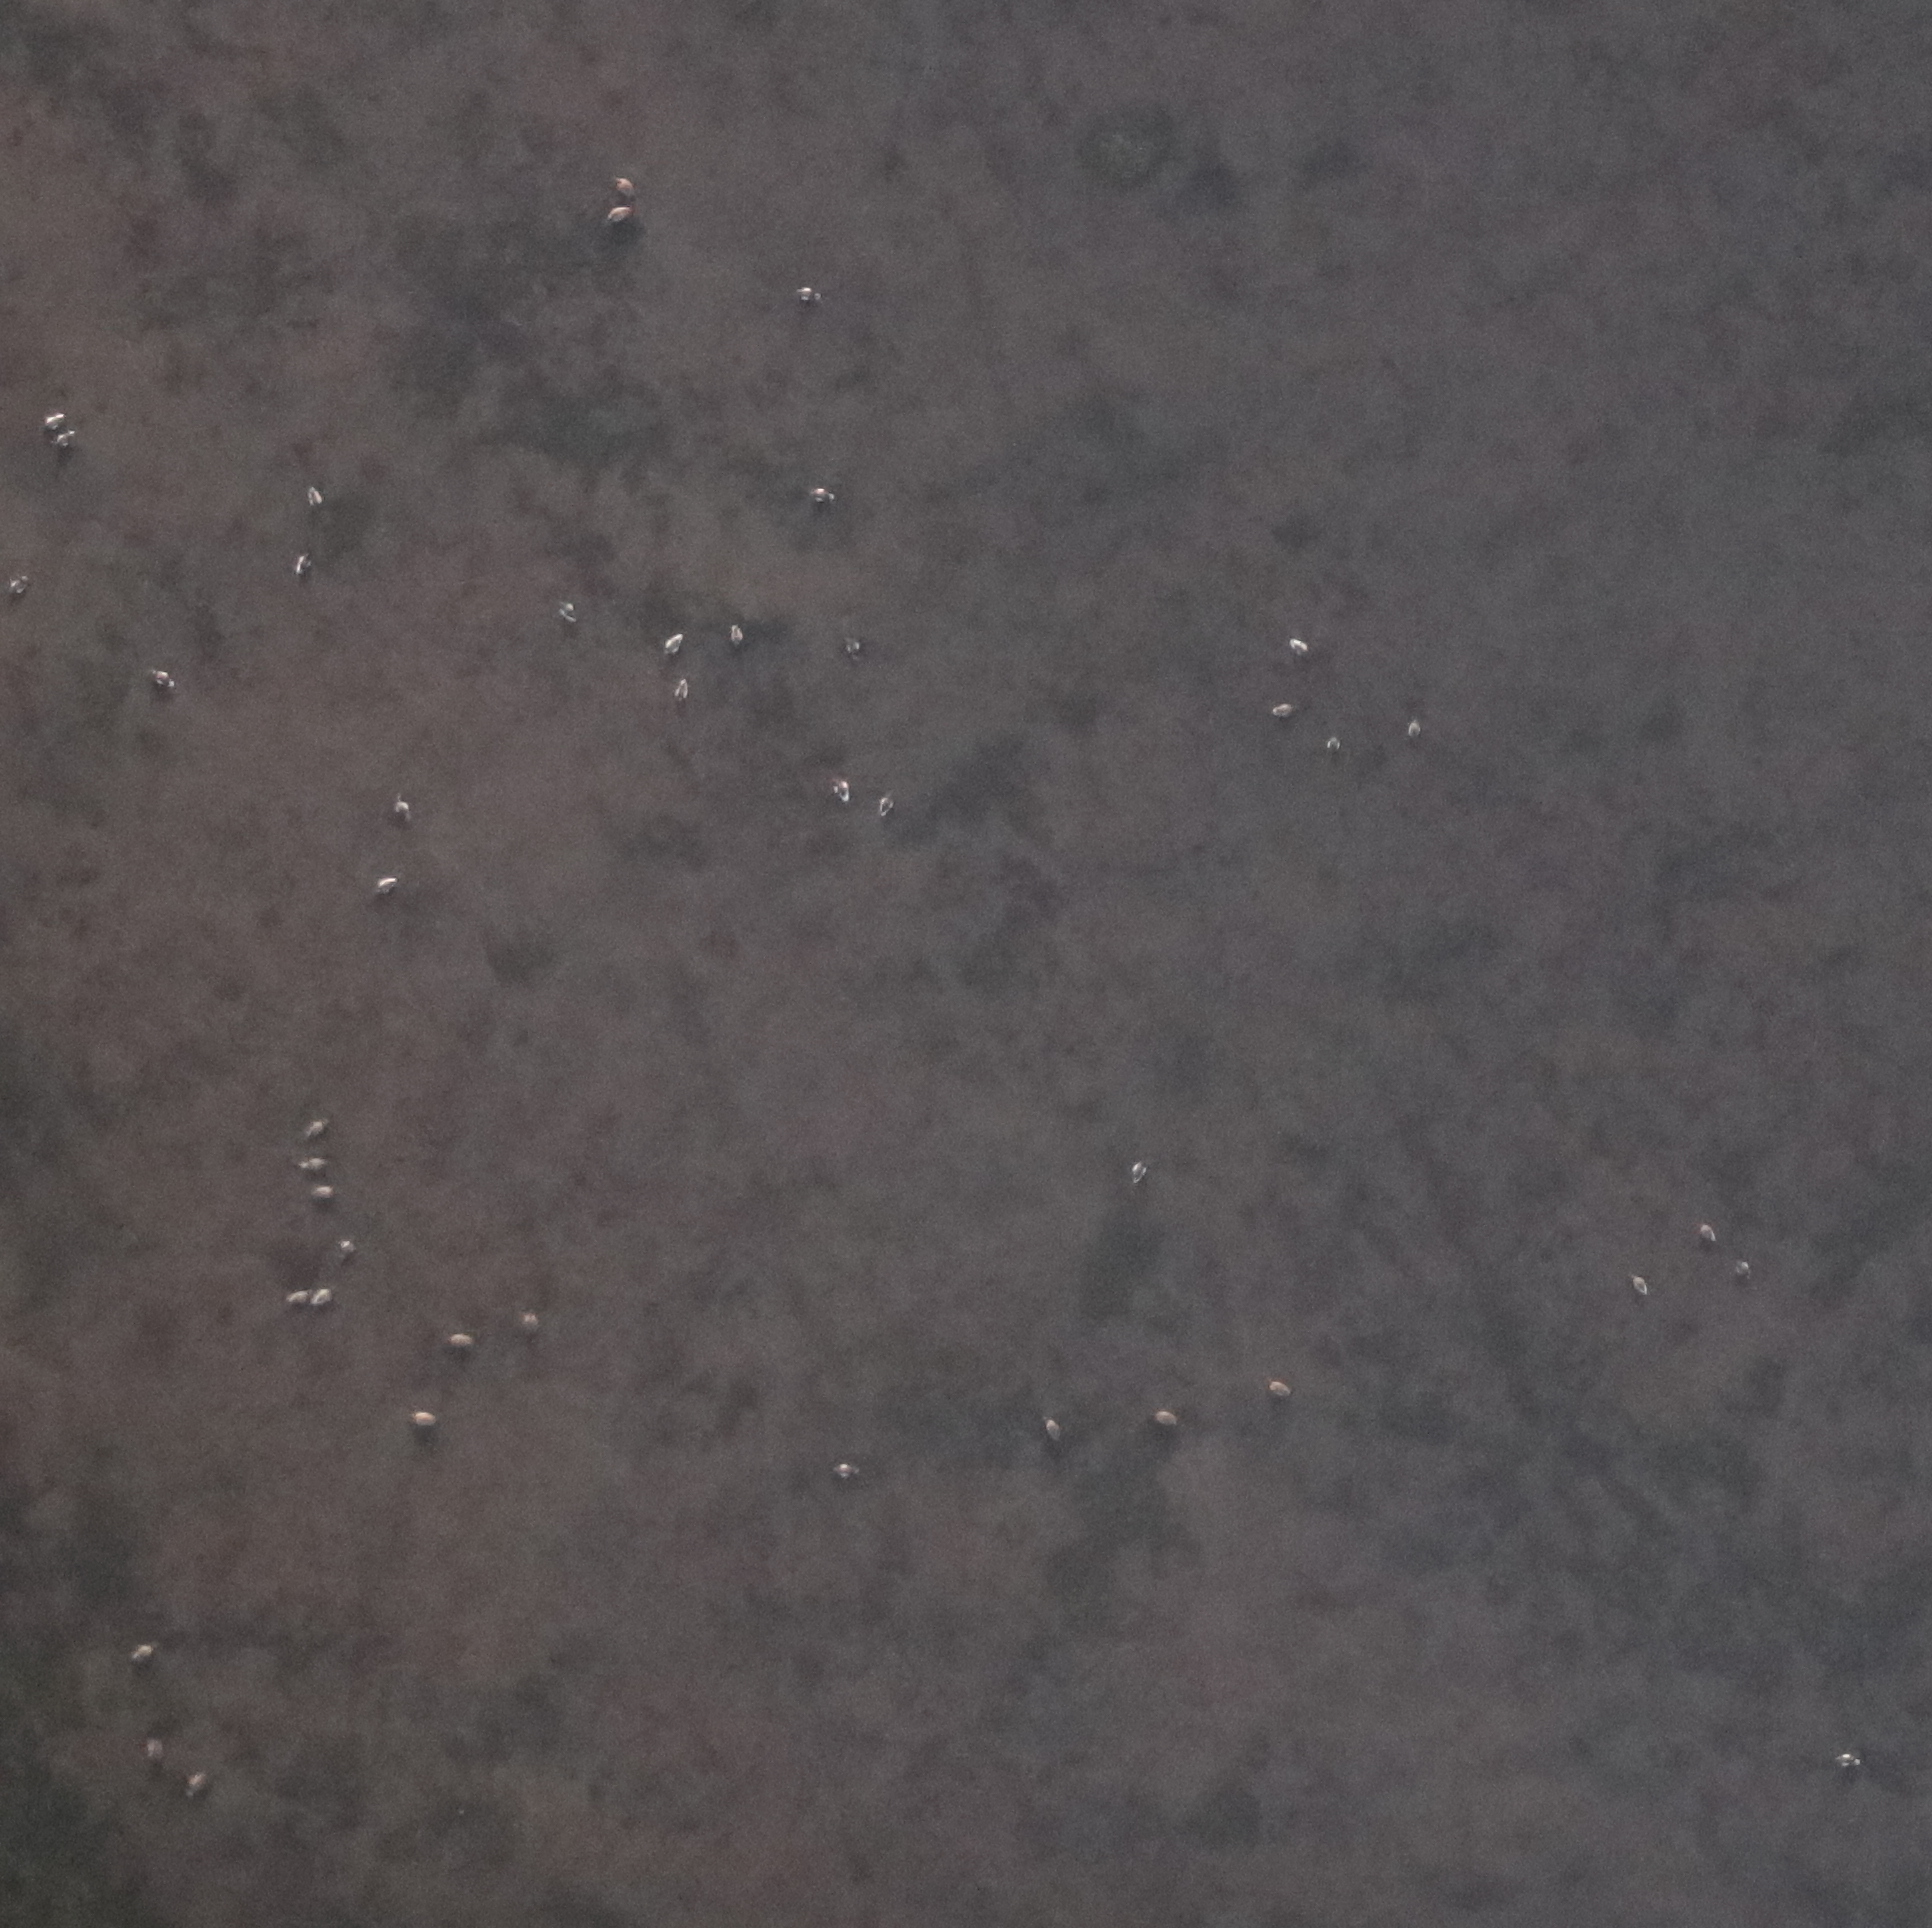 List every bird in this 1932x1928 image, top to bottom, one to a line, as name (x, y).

Canada goose (623, 186)
Canada goose (620, 214)
brant (806, 294)
brant (55, 421)
brant (64, 439)
brant (313, 495)
brant (823, 496)
brant (304, 563)
brant (18, 587)
brant (568, 612)
brant (736, 634)
brant (674, 645)
brant (854, 649)
brant (1294, 649)
brant (163, 678)
brant (677, 692)
brant (1282, 709)
brant (1414, 729)
brant (1333, 743)
brant (842, 789)
brant (402, 807)
brant (886, 807)
brant (387, 885)
brant (318, 1131)
brant (311, 1159)
brant (1139, 1171)
brant (324, 1192)
brant (1708, 1233)
brant (349, 1245)
brant (1743, 1272)
brant (1639, 1282)
brant (319, 1295)
Canada goose (299, 1299)
Canada goose (529, 1323)
Canada goose (457, 1338)
Canada goose (1278, 1387)
Canada goose (1163, 1415)
Canada goose (424, 1419)
Canada goose (1049, 1426)
brant (844, 1471)
Canada goose (141, 1653)
Canada goose (155, 1754)
brant (1846, 1760)
Canada goose (197, 1781)